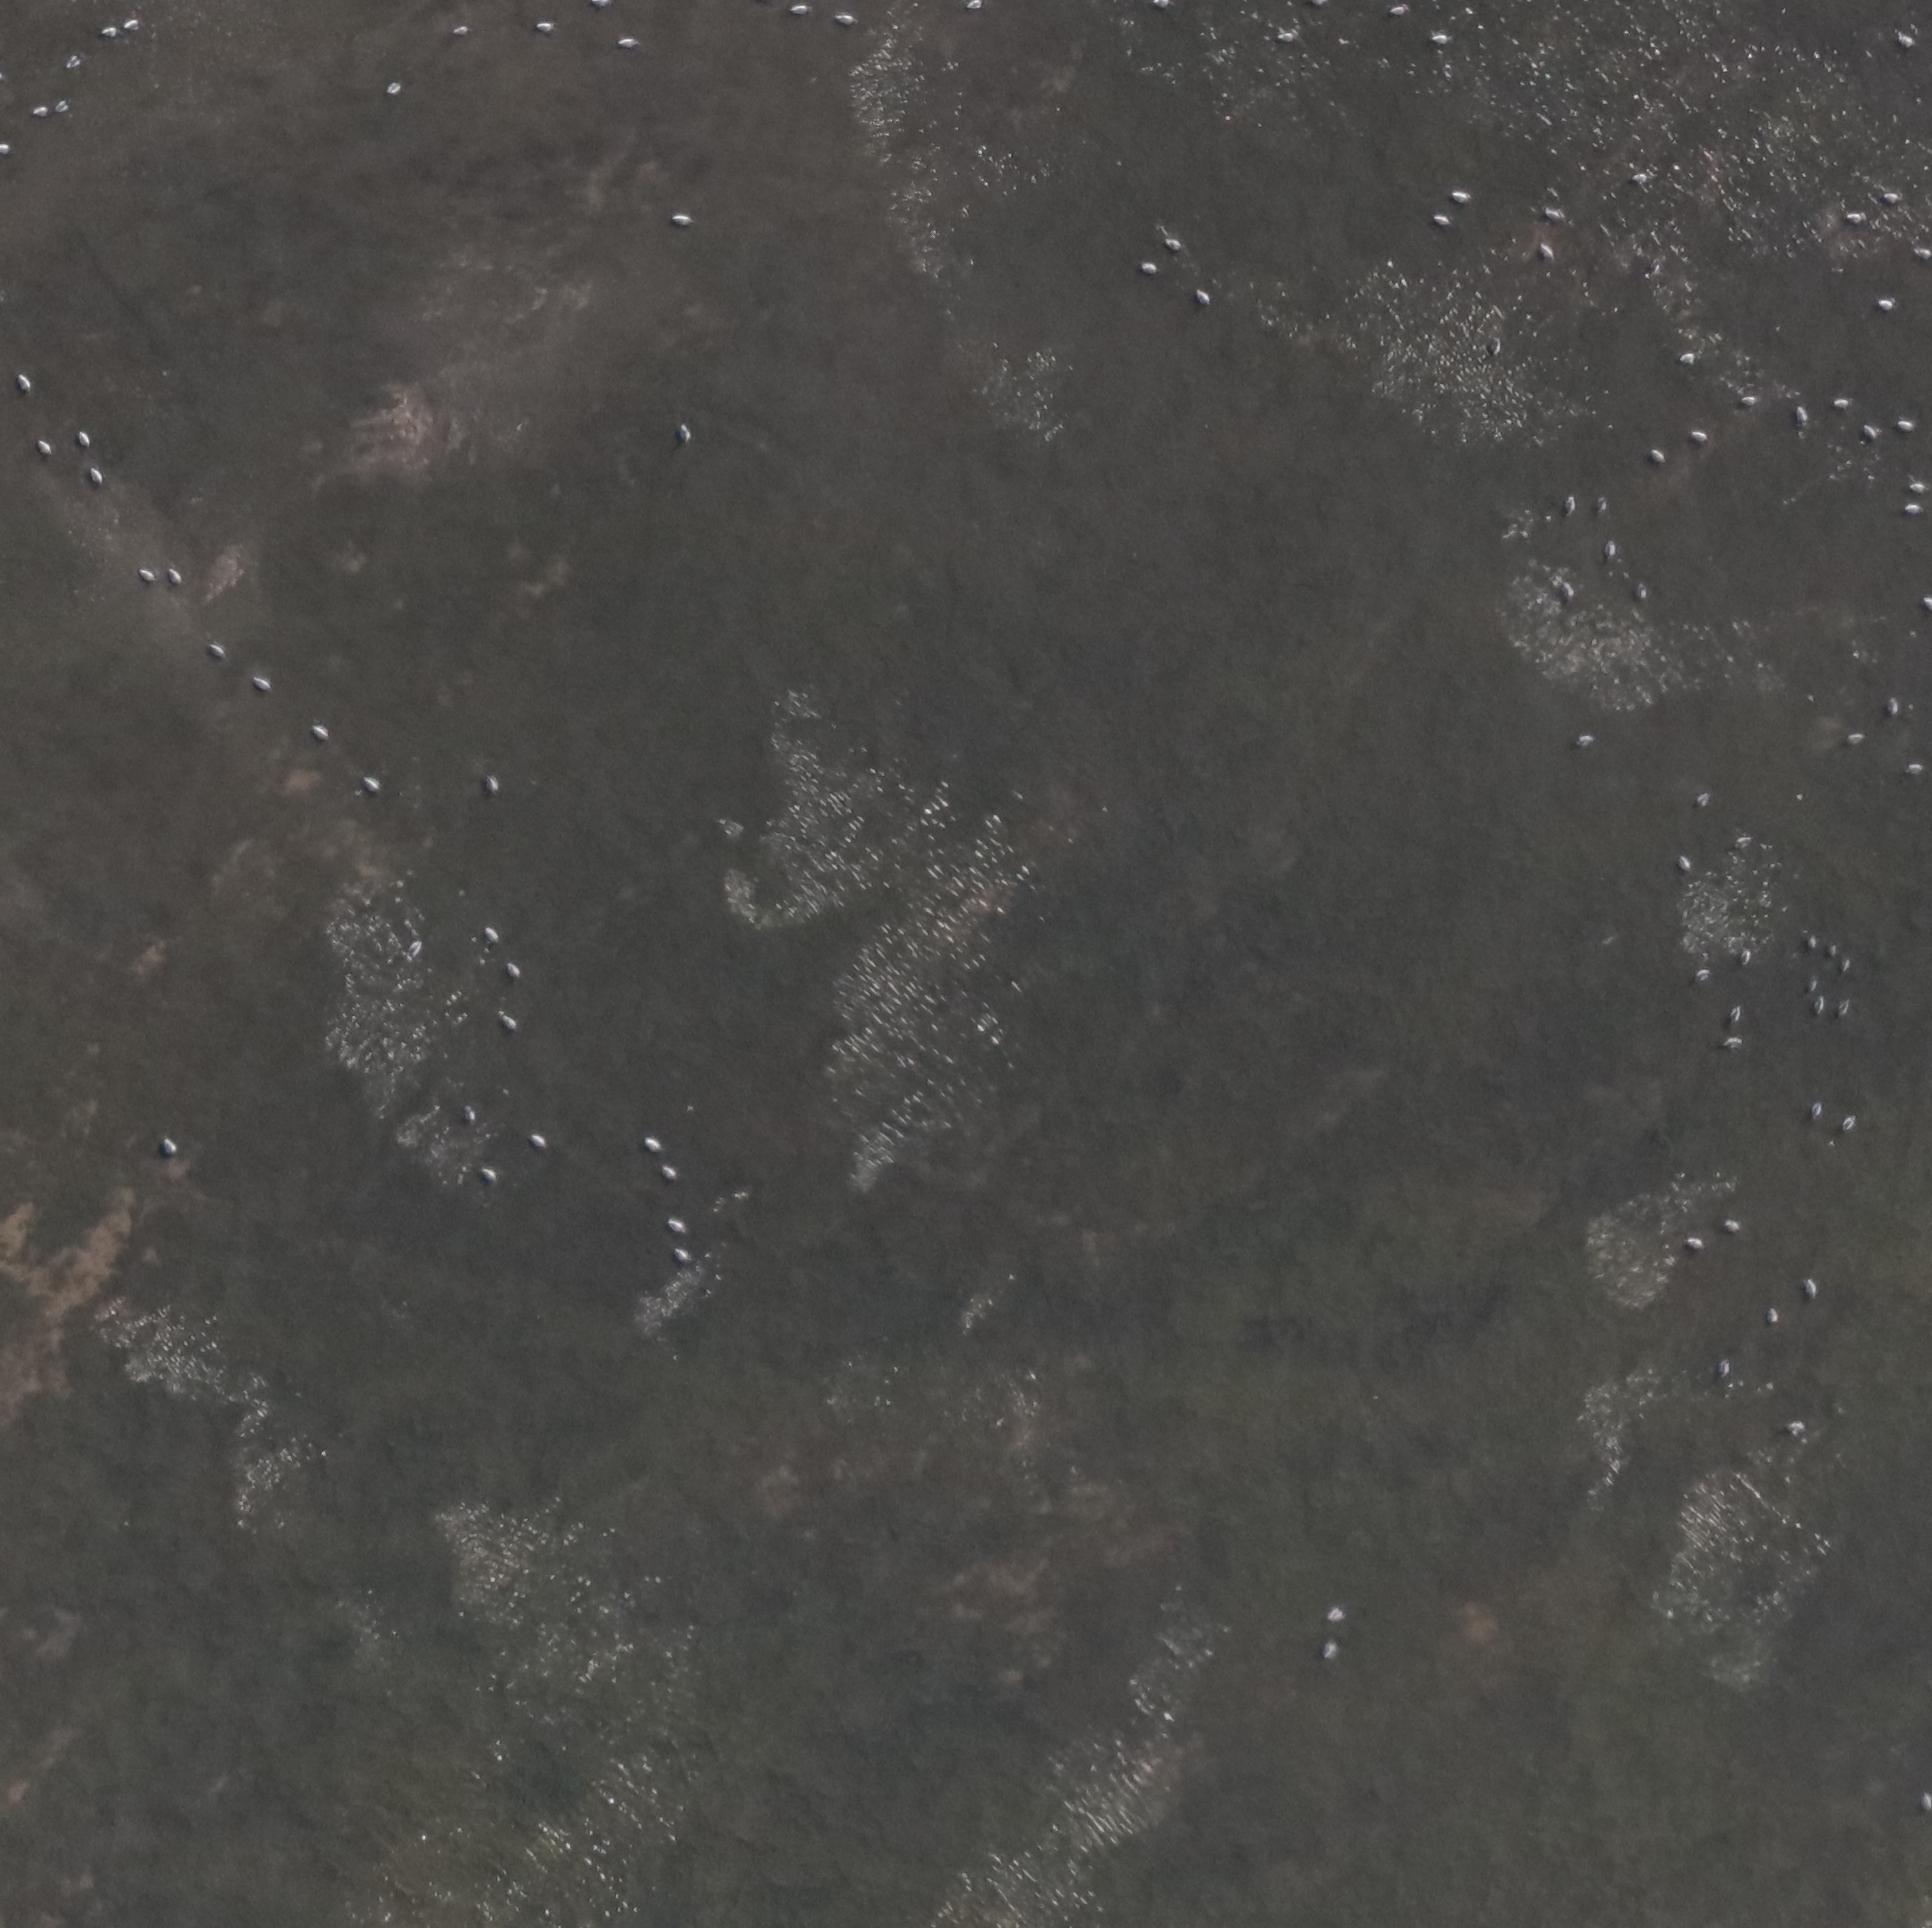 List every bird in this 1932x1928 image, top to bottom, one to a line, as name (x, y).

brant (808, 12)
brant (1401, 12)
brant (855, 18)
brant (556, 22)
brant (141, 24)
brant (474, 27)
brant (113, 28)
brant (1447, 30)
brant (1906, 38)
brant (1286, 39)
brant (634, 42)
brant (76, 68)
brant (391, 87)
brant (62, 105)
brant (28, 109)
brant (1, 145)
brant (1645, 176)
brant (1472, 194)
brant (1900, 202)
brant (1437, 217)
brant (1859, 217)
brant (1551, 221)
brant (680, 222)
brant (1180, 238)
brant (1922, 251)
brant (1548, 255)
brant (1153, 262)
brant (1208, 289)
brant (1882, 306)
brant (1497, 348)
brant (1690, 369)
Canada goose (24, 381)
brant (1750, 396)
brant (1849, 401)
brant (1802, 412)
brant (1898, 429)
brant (1704, 430)
brant (682, 433)
Canada goose (84, 434)
brant (1869, 437)
Canada goose (46, 443)
brant (1657, 459)
Canada goose (99, 472)
brant (1921, 487)
brant (1579, 510)
brant (1602, 512)
brant (1917, 513)
brant (1612, 554)
Canada goose (175, 573)
Canada goose (148, 574)
brant (1568, 591)
brant (1631, 596)
Canada goose (219, 651)
Canada goose (267, 687)
brant (1888, 708)
Canada goose (325, 734)
brant (1862, 734)
brant (1591, 738)
brant (1915, 764)
Canada goose (375, 785)
Canada goose (491, 785)
brant (1704, 803)
brant (1743, 842)
brant (1683, 858)
Canada goose (492, 935)
brant (1810, 943)
brant (1829, 946)
brant (414, 948)
brant (1743, 953)
Canada goose (512, 969)
brant (1837, 972)
brant (1695, 973)
brant (1809, 981)
brant (1849, 1008)
brant (1733, 1009)
brant (1821, 1009)
Canada goose (505, 1021)
brant (1722, 1044)
brant (1816, 1110)
brant (472, 1114)
brant (1858, 1125)
Canada goose (538, 1139)
Canada goose (651, 1142)
brant (172, 1146)
Canada goose (493, 1171)
Canada goose (663, 1171)
brant (677, 1224)
brant (1738, 1234)
brant (1686, 1242)
Canada goose (682, 1256)
brant (1804, 1302)
brant (1764, 1325)
brant (1735, 1375)
brant (1800, 1429)
brant (1337, 1615)
brant (1325, 1645)
brant (1923, 1804)